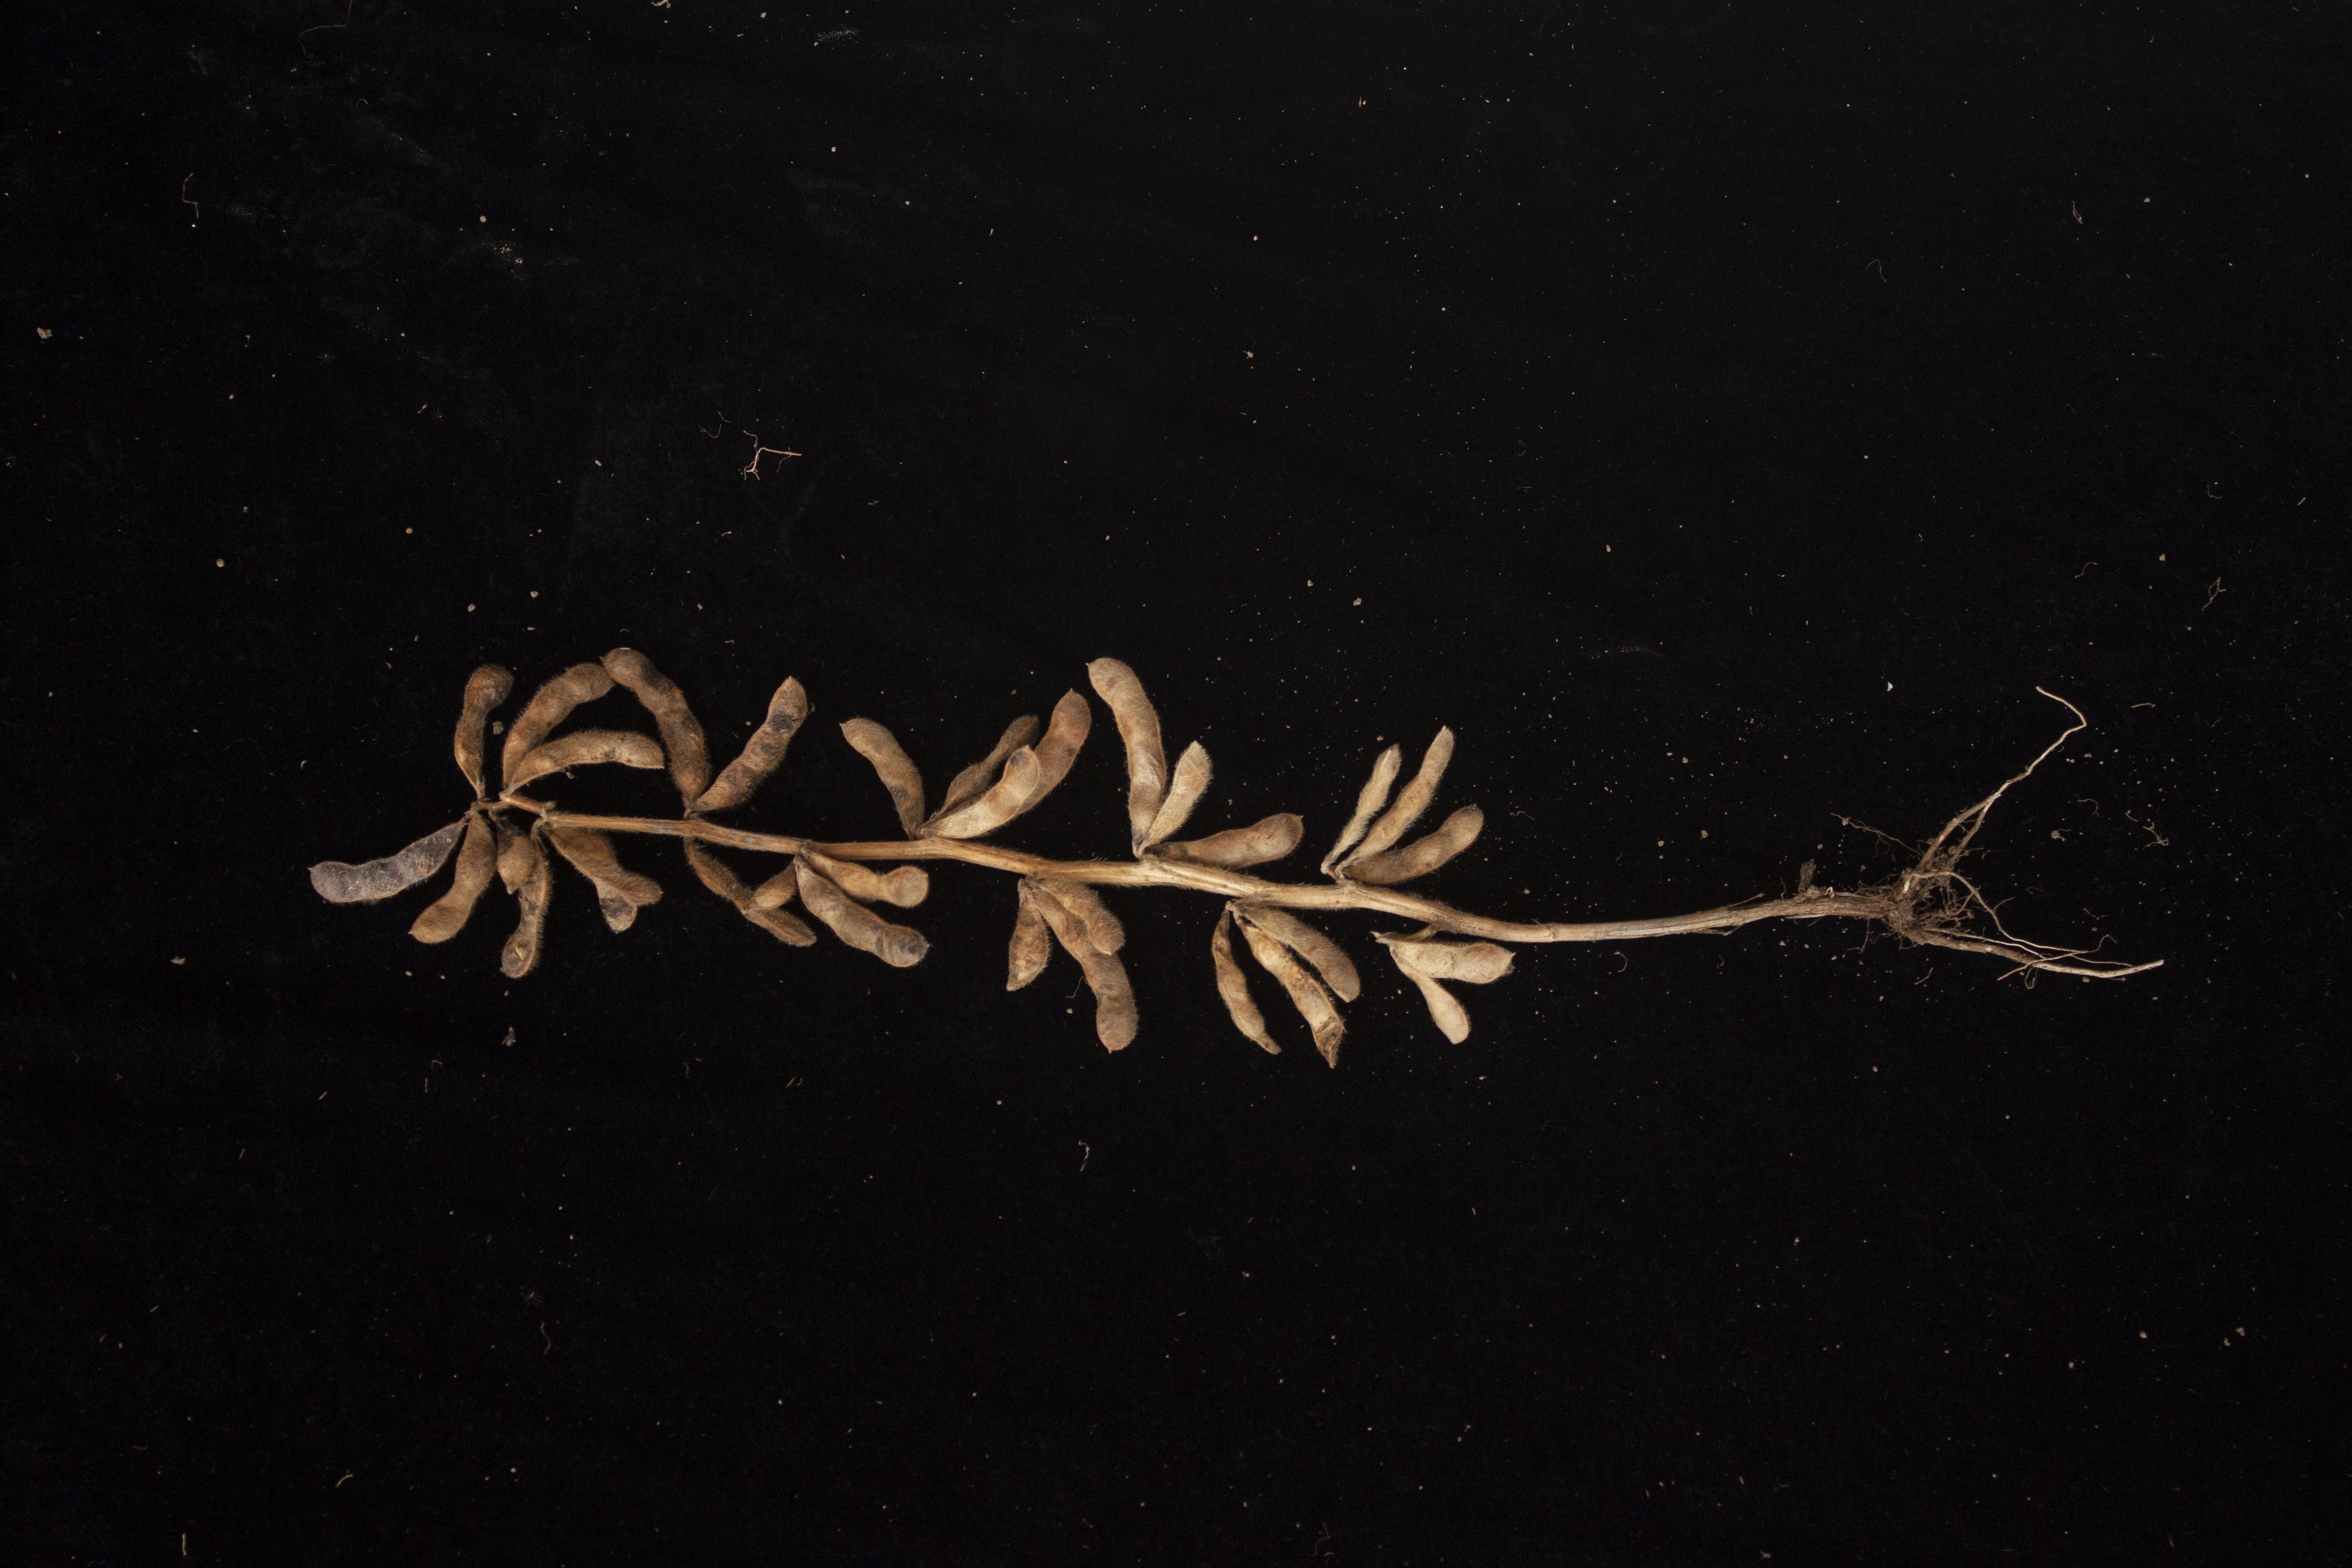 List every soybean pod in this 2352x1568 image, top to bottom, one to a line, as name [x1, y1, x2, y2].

soybean pod [602, 650, 711, 806]
soybean pod [1088, 661, 1170, 842]
soybean pod [452, 665, 513, 789]
soybean pod [502, 667, 612, 785]
soybean pod [686, 679, 805, 813]
soybean pod [1014, 691, 1089, 816]
soybean pod [938, 717, 1037, 819]
soybean pod [842, 722, 923, 835]
soybean pod [1342, 727, 1454, 868]
soybean pod [496, 732, 663, 805]
soybean pod [1140, 741, 1211, 852]
soybean pod [927, 746, 1043, 840]
soybean pod [1326, 750, 1402, 870]
soybean pod [1346, 805, 1482, 882]
soybean pod [408, 811, 495, 943]
soybean pod [1166, 814, 1303, 869]
soybean pod [494, 819, 536, 896]
soybean pod [312, 827, 462, 901]
soybean pod [552, 833, 662, 905]
soybean pod [502, 840, 549, 979]
soybean pod [684, 846, 813, 948]
soybean pod [801, 851, 928, 908]
soybean pod [793, 859, 927, 968]
soybean pod [752, 864, 793, 907]
soybean pod [1030, 880, 1122, 955]
soybean pod [1009, 889, 1047, 989]
soybean pod [1028, 891, 1137, 1052]
soybean pod [1240, 908, 1359, 1002]
soybean pod [1213, 916, 1277, 1053]
soybean pod [1241, 928, 1341, 1064]
soybean pod [1390, 943, 1510, 986]
soybean pod [1389, 956, 1469, 1046]